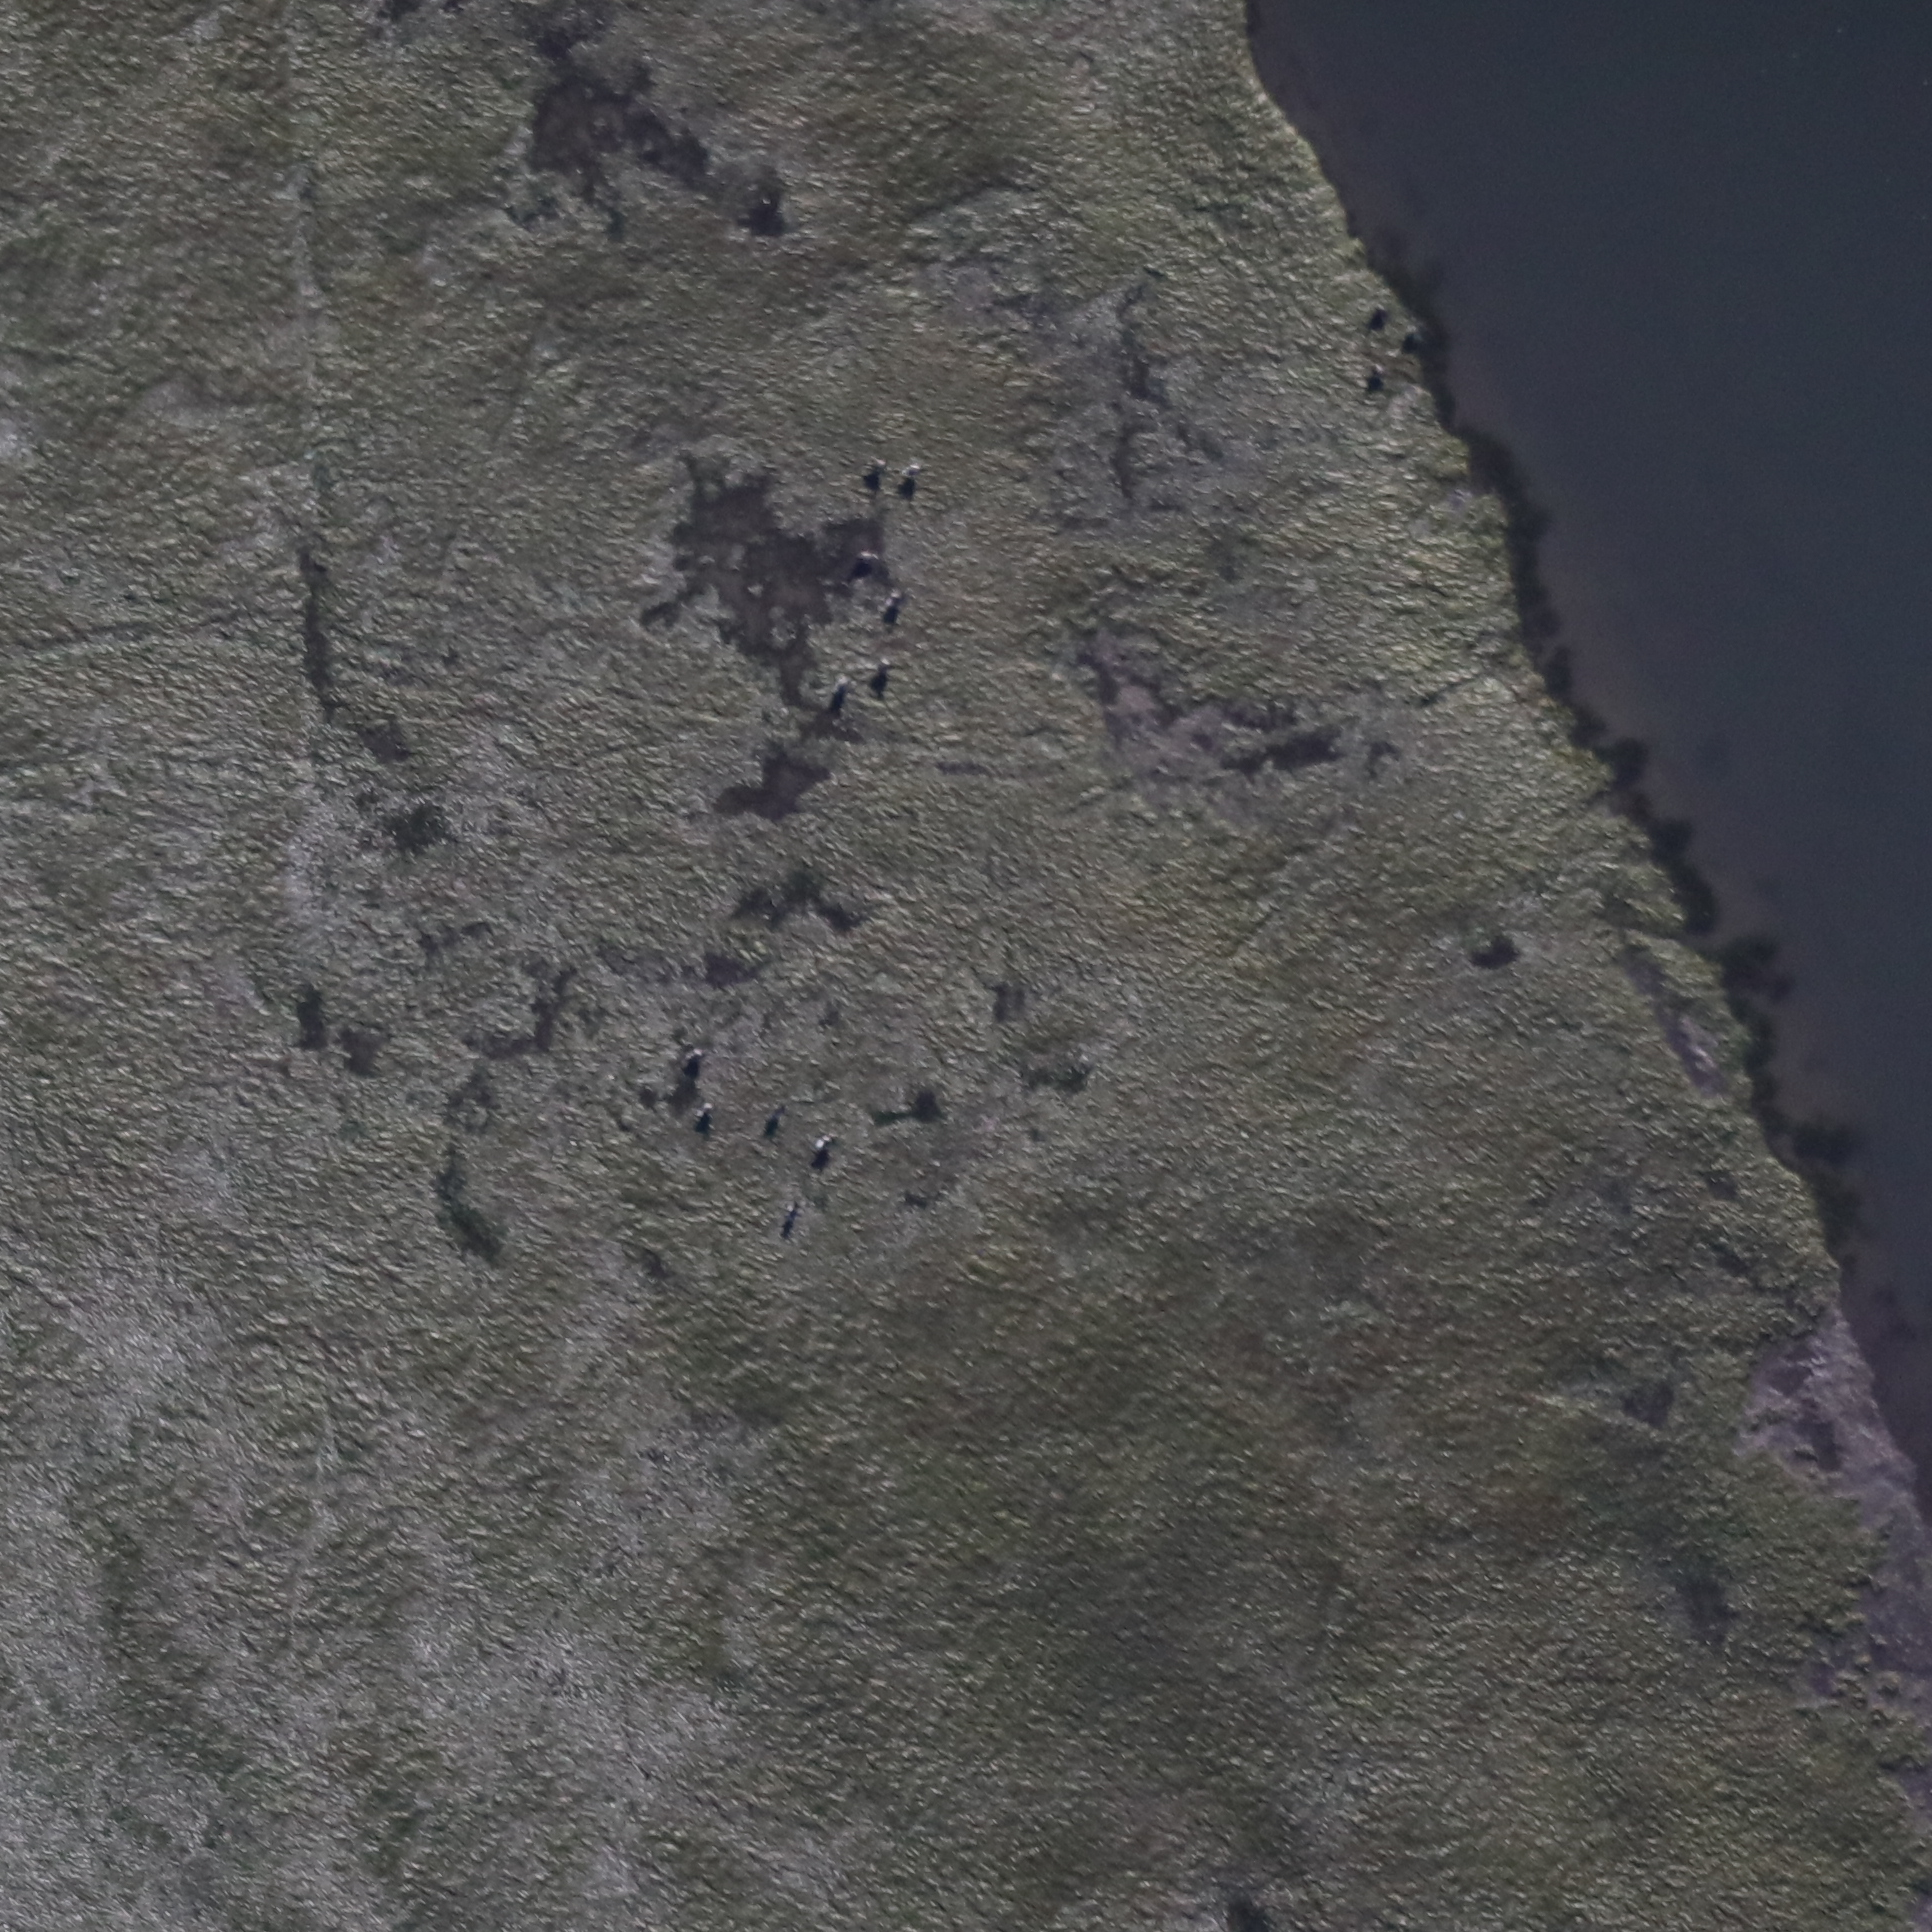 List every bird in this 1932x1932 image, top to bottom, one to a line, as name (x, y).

brant (1379, 308)
brant (1405, 331)
brant (1370, 368)
brant (880, 465)
brant (914, 477)
brant (868, 555)
brant (886, 608)
brant (884, 667)
brant (840, 686)
brant (694, 1060)
brant (701, 1113)
brant (770, 1120)
brant (822, 1145)
brant (788, 1216)